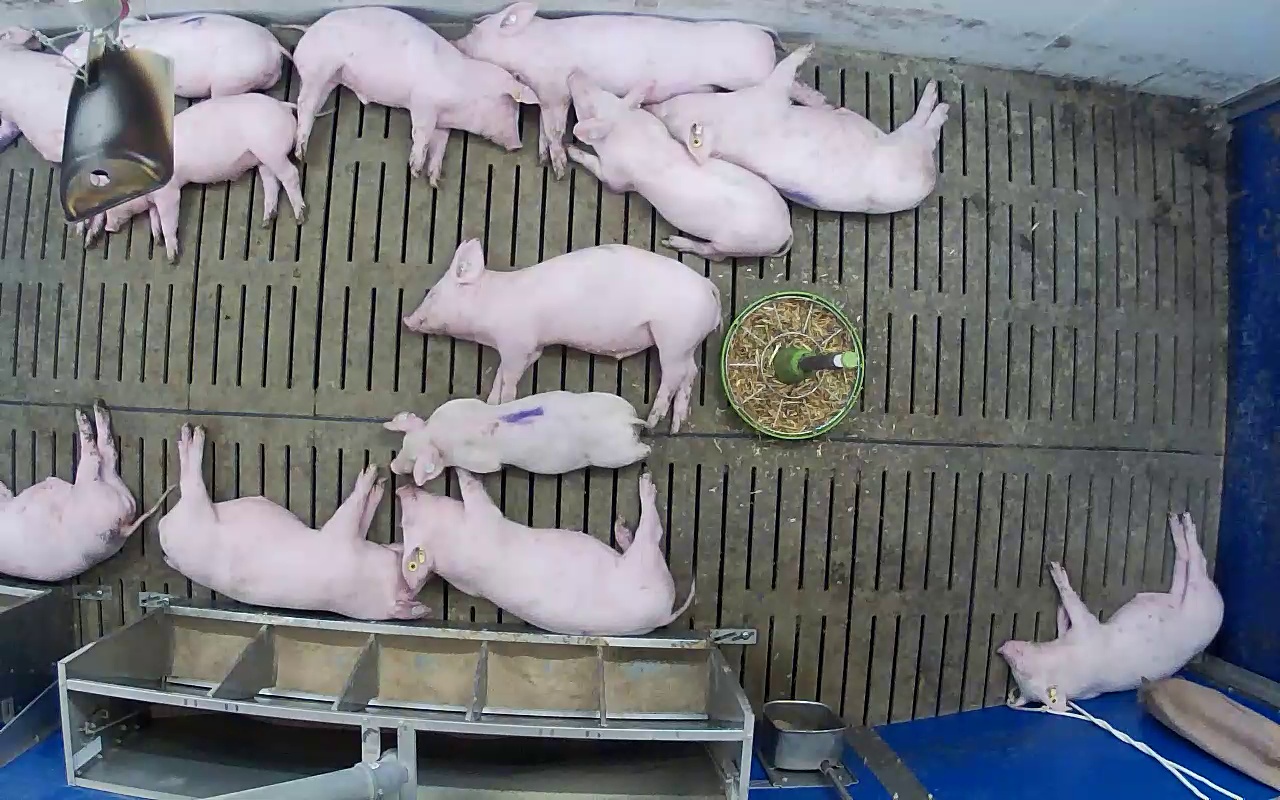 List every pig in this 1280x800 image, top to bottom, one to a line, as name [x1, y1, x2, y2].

pig [448, 2, 833, 183]
pig [275, 3, 539, 189]
pig [54, 15, 298, 98]
pig [1, 27, 109, 250]
pig [644, 41, 948, 219]
pig [563, 72, 794, 263]
pig [103, 91, 338, 267]
pig [400, 237, 724, 438]
pig [381, 391, 653, 490]
pig [0, 398, 176, 580]
pig [155, 424, 433, 621]
pig [395, 469, 697, 636]
pig [994, 509, 1224, 714]